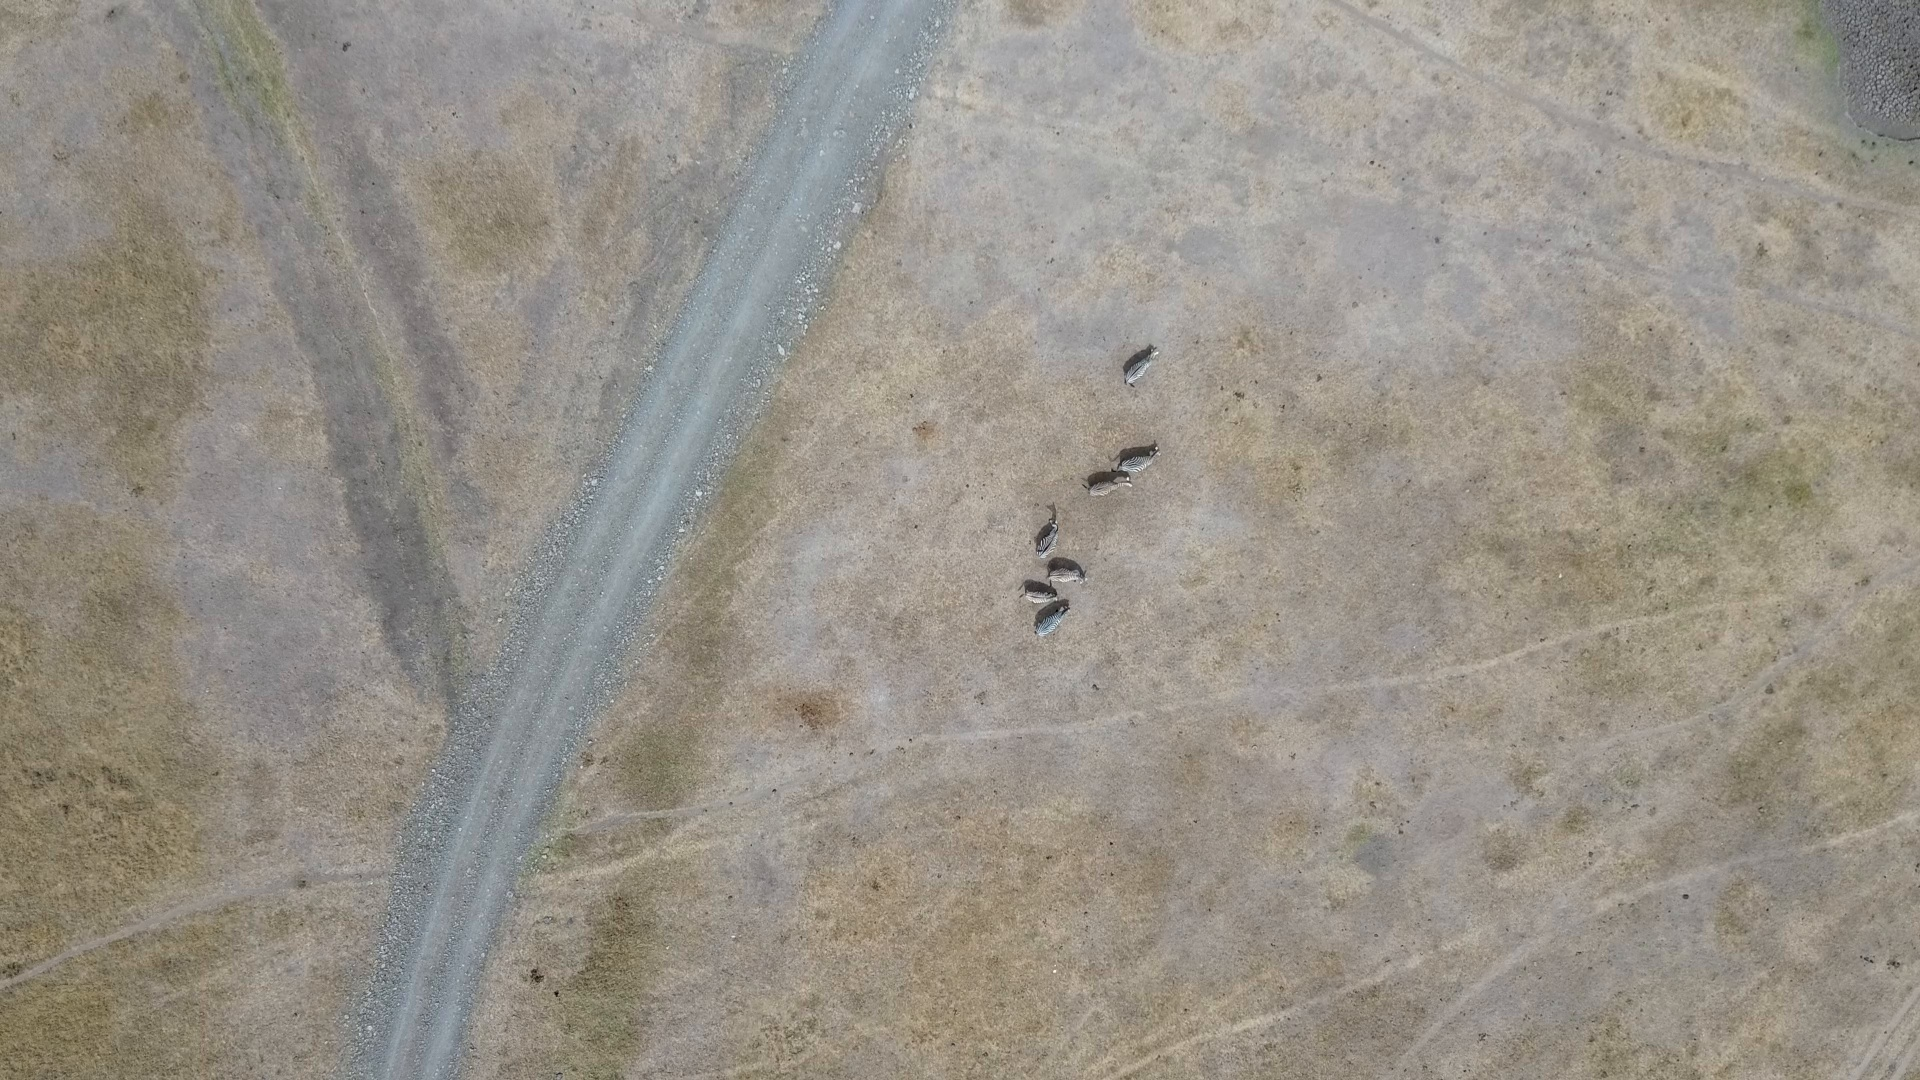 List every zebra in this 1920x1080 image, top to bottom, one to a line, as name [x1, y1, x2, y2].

zebra [1122, 348, 1160, 384]
zebra [1116, 446, 1162, 472]
zebra [1089, 477, 1133, 497]
zebra [1035, 519, 1059, 559]
zebra [1049, 568, 1088, 584]
zebra [1021, 591, 1058, 603]
zebra [1031, 608, 1068, 638]
zebra [1861, 949, 1876, 967]